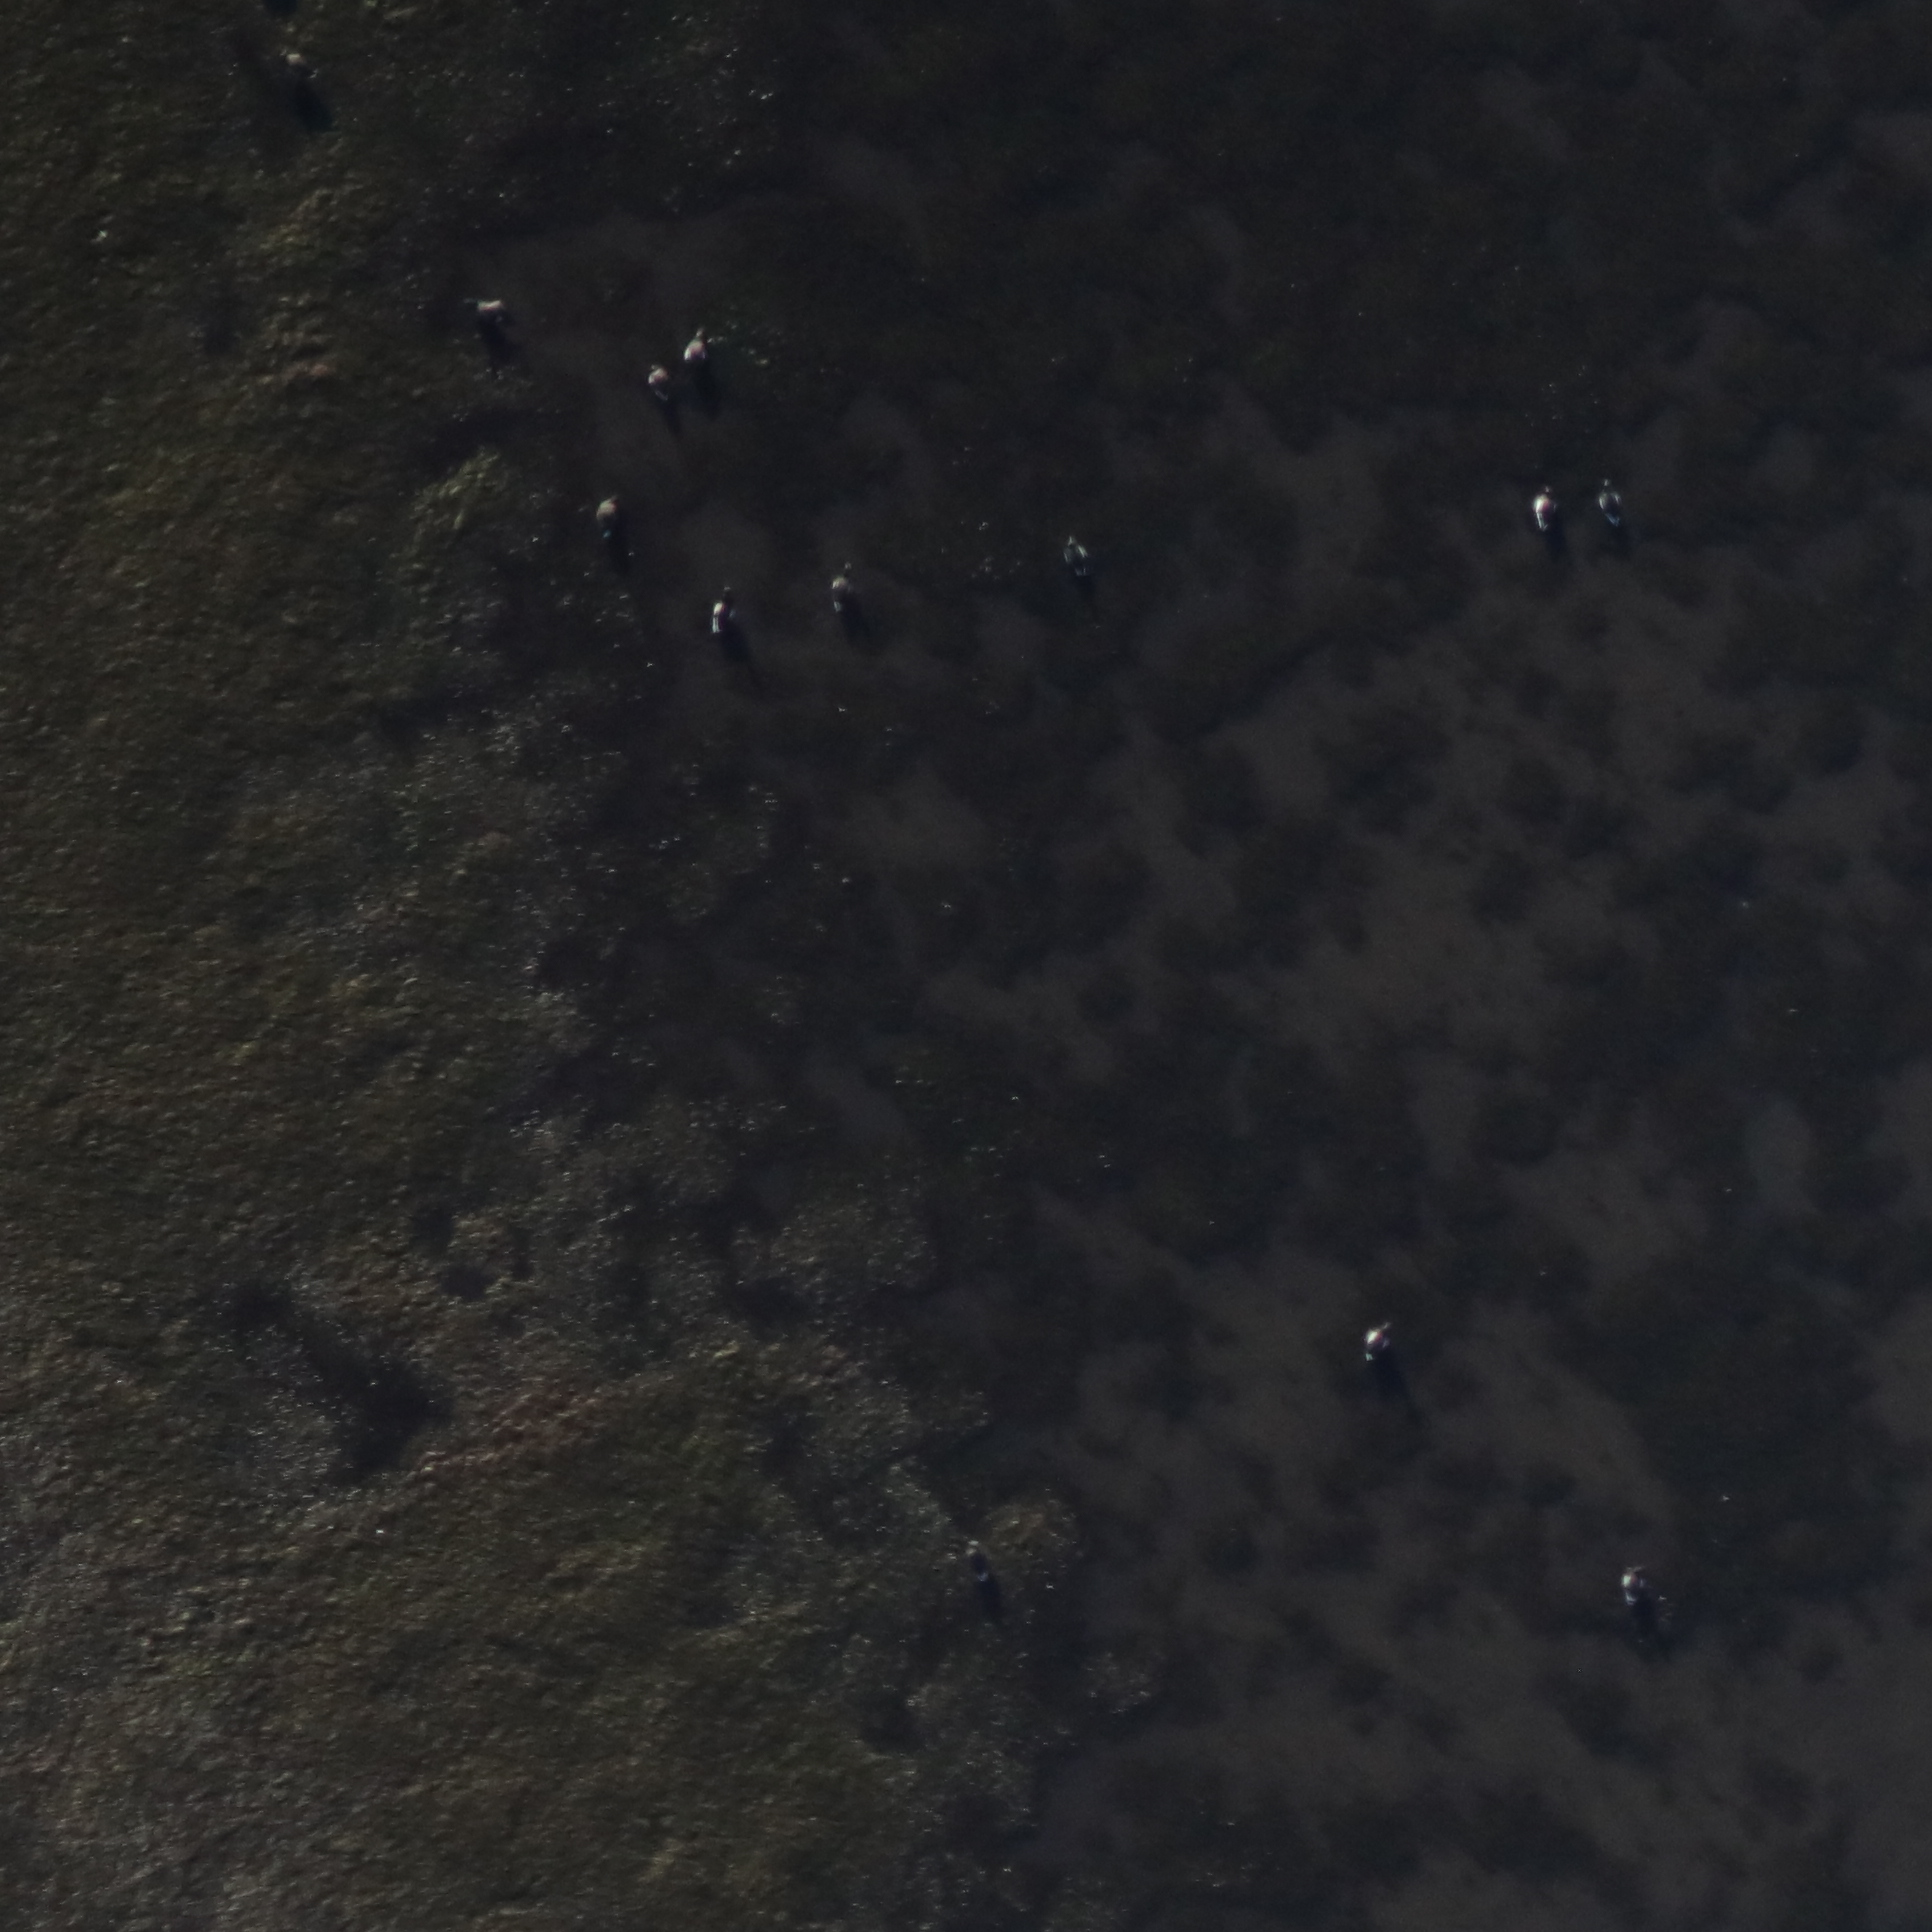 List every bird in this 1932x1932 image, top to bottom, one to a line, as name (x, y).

brant (492, 312)
brant (705, 349)
brant (655, 374)
brant (1610, 503)
brant (1544, 510)
brant (605, 514)
brant (1075, 557)
brant (845, 591)
brant (724, 612)
brant (1374, 1344)
brant (981, 1560)
brant (1635, 1587)